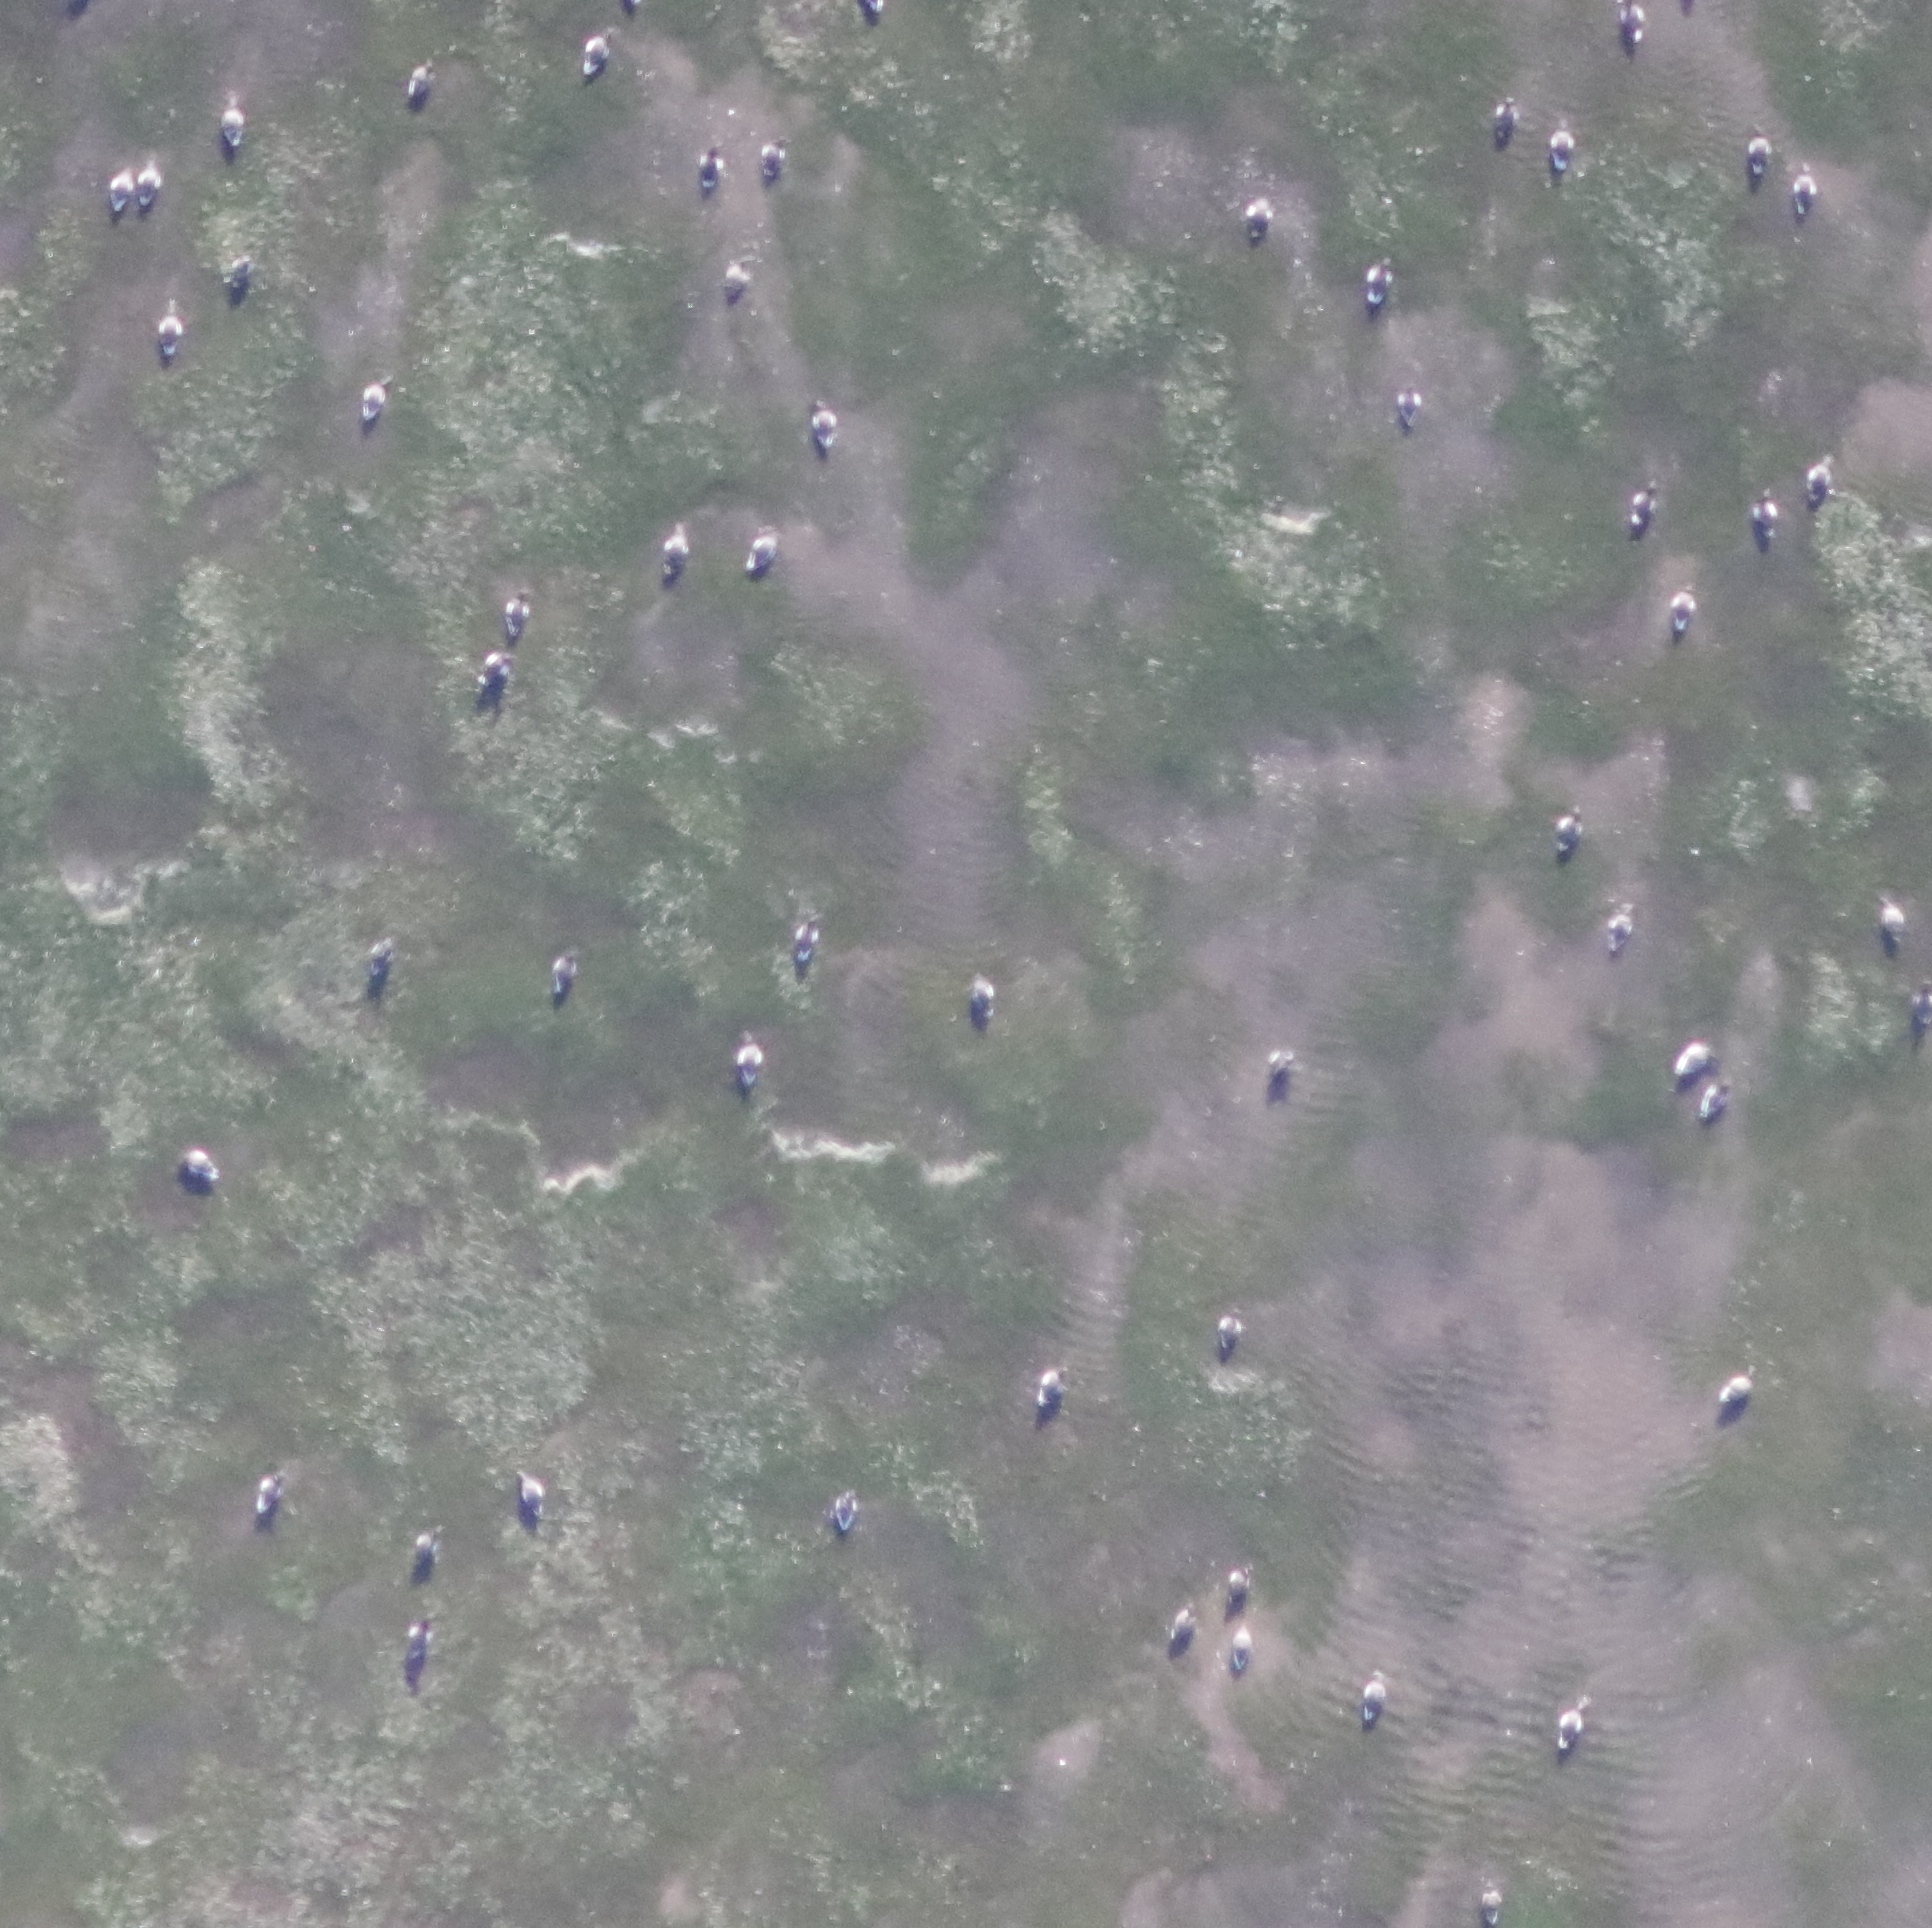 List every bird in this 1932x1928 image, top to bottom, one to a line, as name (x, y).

brant (1631, 32)
brant (597, 55)
brant (417, 87)
brant (1503, 120)
brant (232, 123)
brant (1757, 152)
brant (1555, 158)
brant (771, 161)
brant (710, 169)
brant (149, 183)
brant (1804, 187)
brant (120, 192)
brant (1249, 223)
brant (228, 275)
brant (735, 278)
brant (1380, 283)
brant (176, 340)
brant (1413, 414)
brant (372, 416)
brant (827, 435)
brant (1815, 484)
brant (1646, 508)
brant (1767, 514)
brant (757, 544)
brant (681, 551)
brant (1682, 613)
brant (512, 621)
brant (496, 681)
brant (1567, 834)
brant (1621, 922)
brant (1887, 927)
brant (804, 944)
brant (387, 953)
brant (566, 974)
brant (973, 1001)
brant (1927, 1003)
brant (751, 1060)
brant (1280, 1064)
brant (1689, 1068)
brant (1712, 1110)
brant (201, 1167)
brant (1228, 1328)
brant (1044, 1387)
brant (1738, 1387)
brant (523, 1490)
brant (270, 1497)
brant (844, 1514)
brant (424, 1544)
brant (1244, 1582)
brant (1182, 1632)
brant (422, 1640)
brant (1246, 1656)
brant (1372, 1701)
brant (1566, 1721)
brant (1491, 1917)